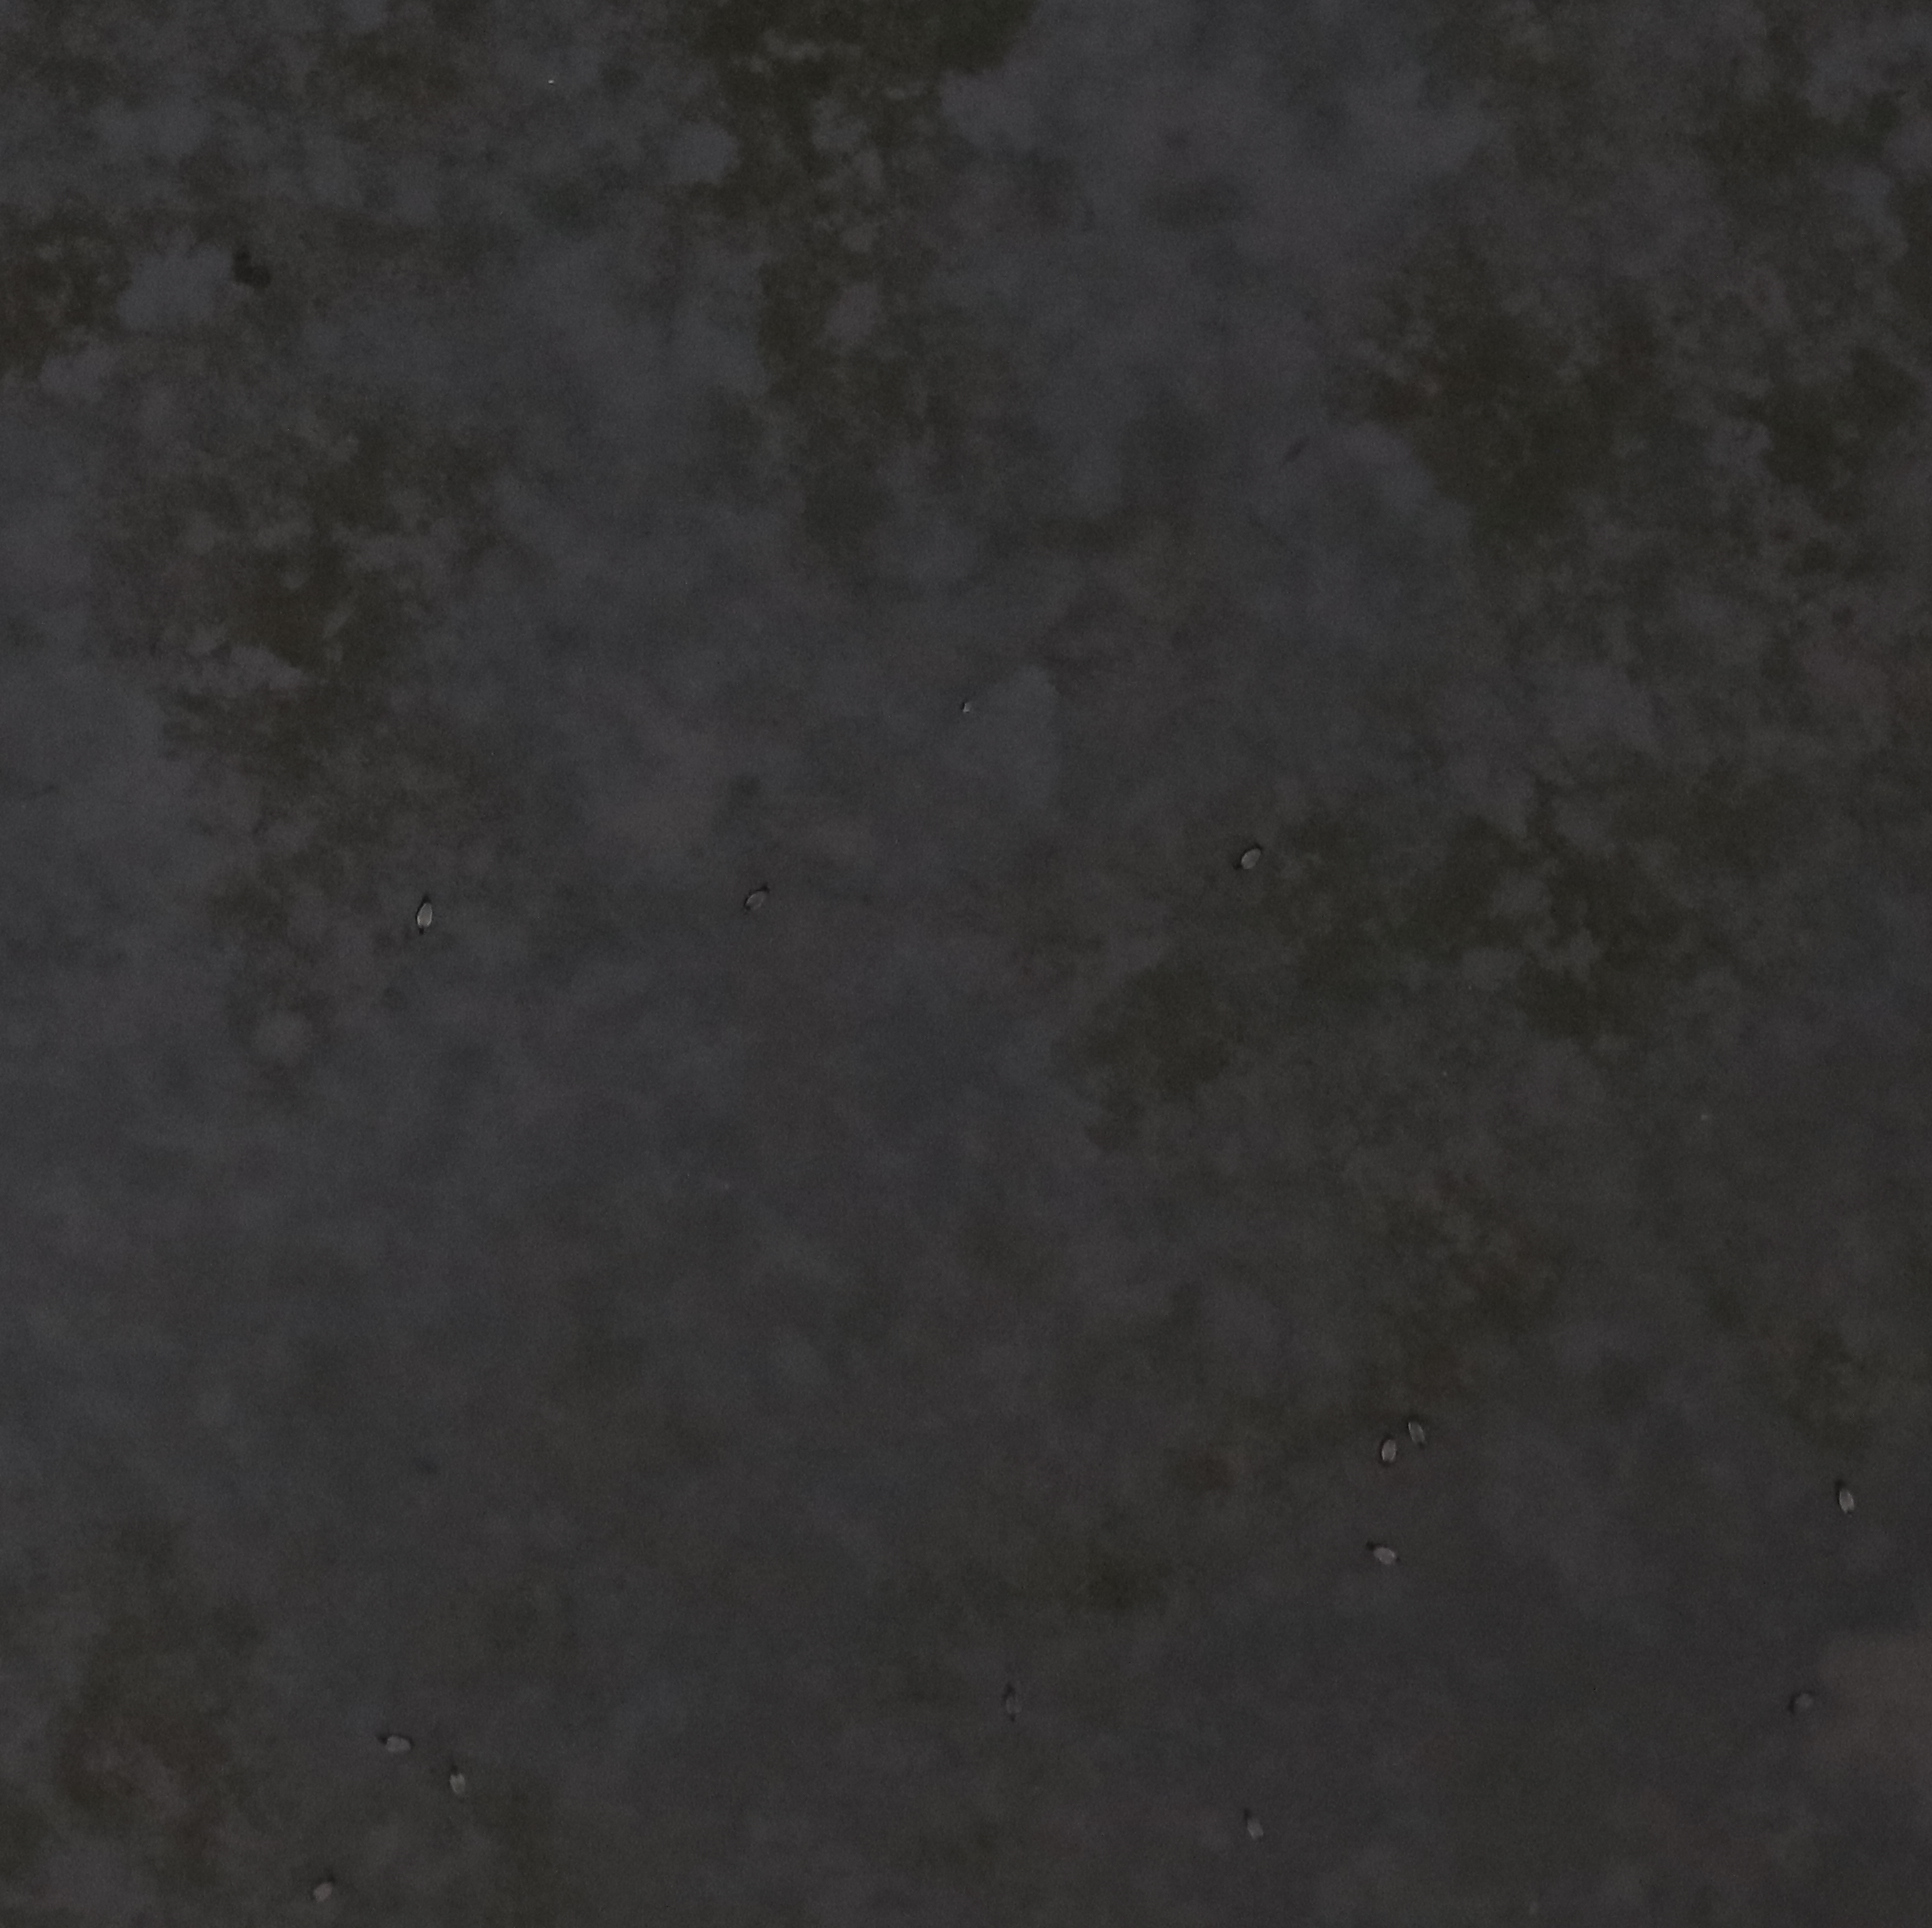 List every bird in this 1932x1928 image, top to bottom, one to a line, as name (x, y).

Canada goose (1252, 861)
Canada goose (751, 899)
Canada goose (425, 918)
Canada goose (1416, 1433)
Canada goose (1387, 1451)
Canada goose (1847, 1503)
Canada goose (1385, 1554)
Canada goose (1806, 1705)
Canada goose (1014, 1706)
Canada goose (395, 1742)
Canada goose (460, 1783)
Canada goose (1257, 1830)
Canada goose (323, 1892)